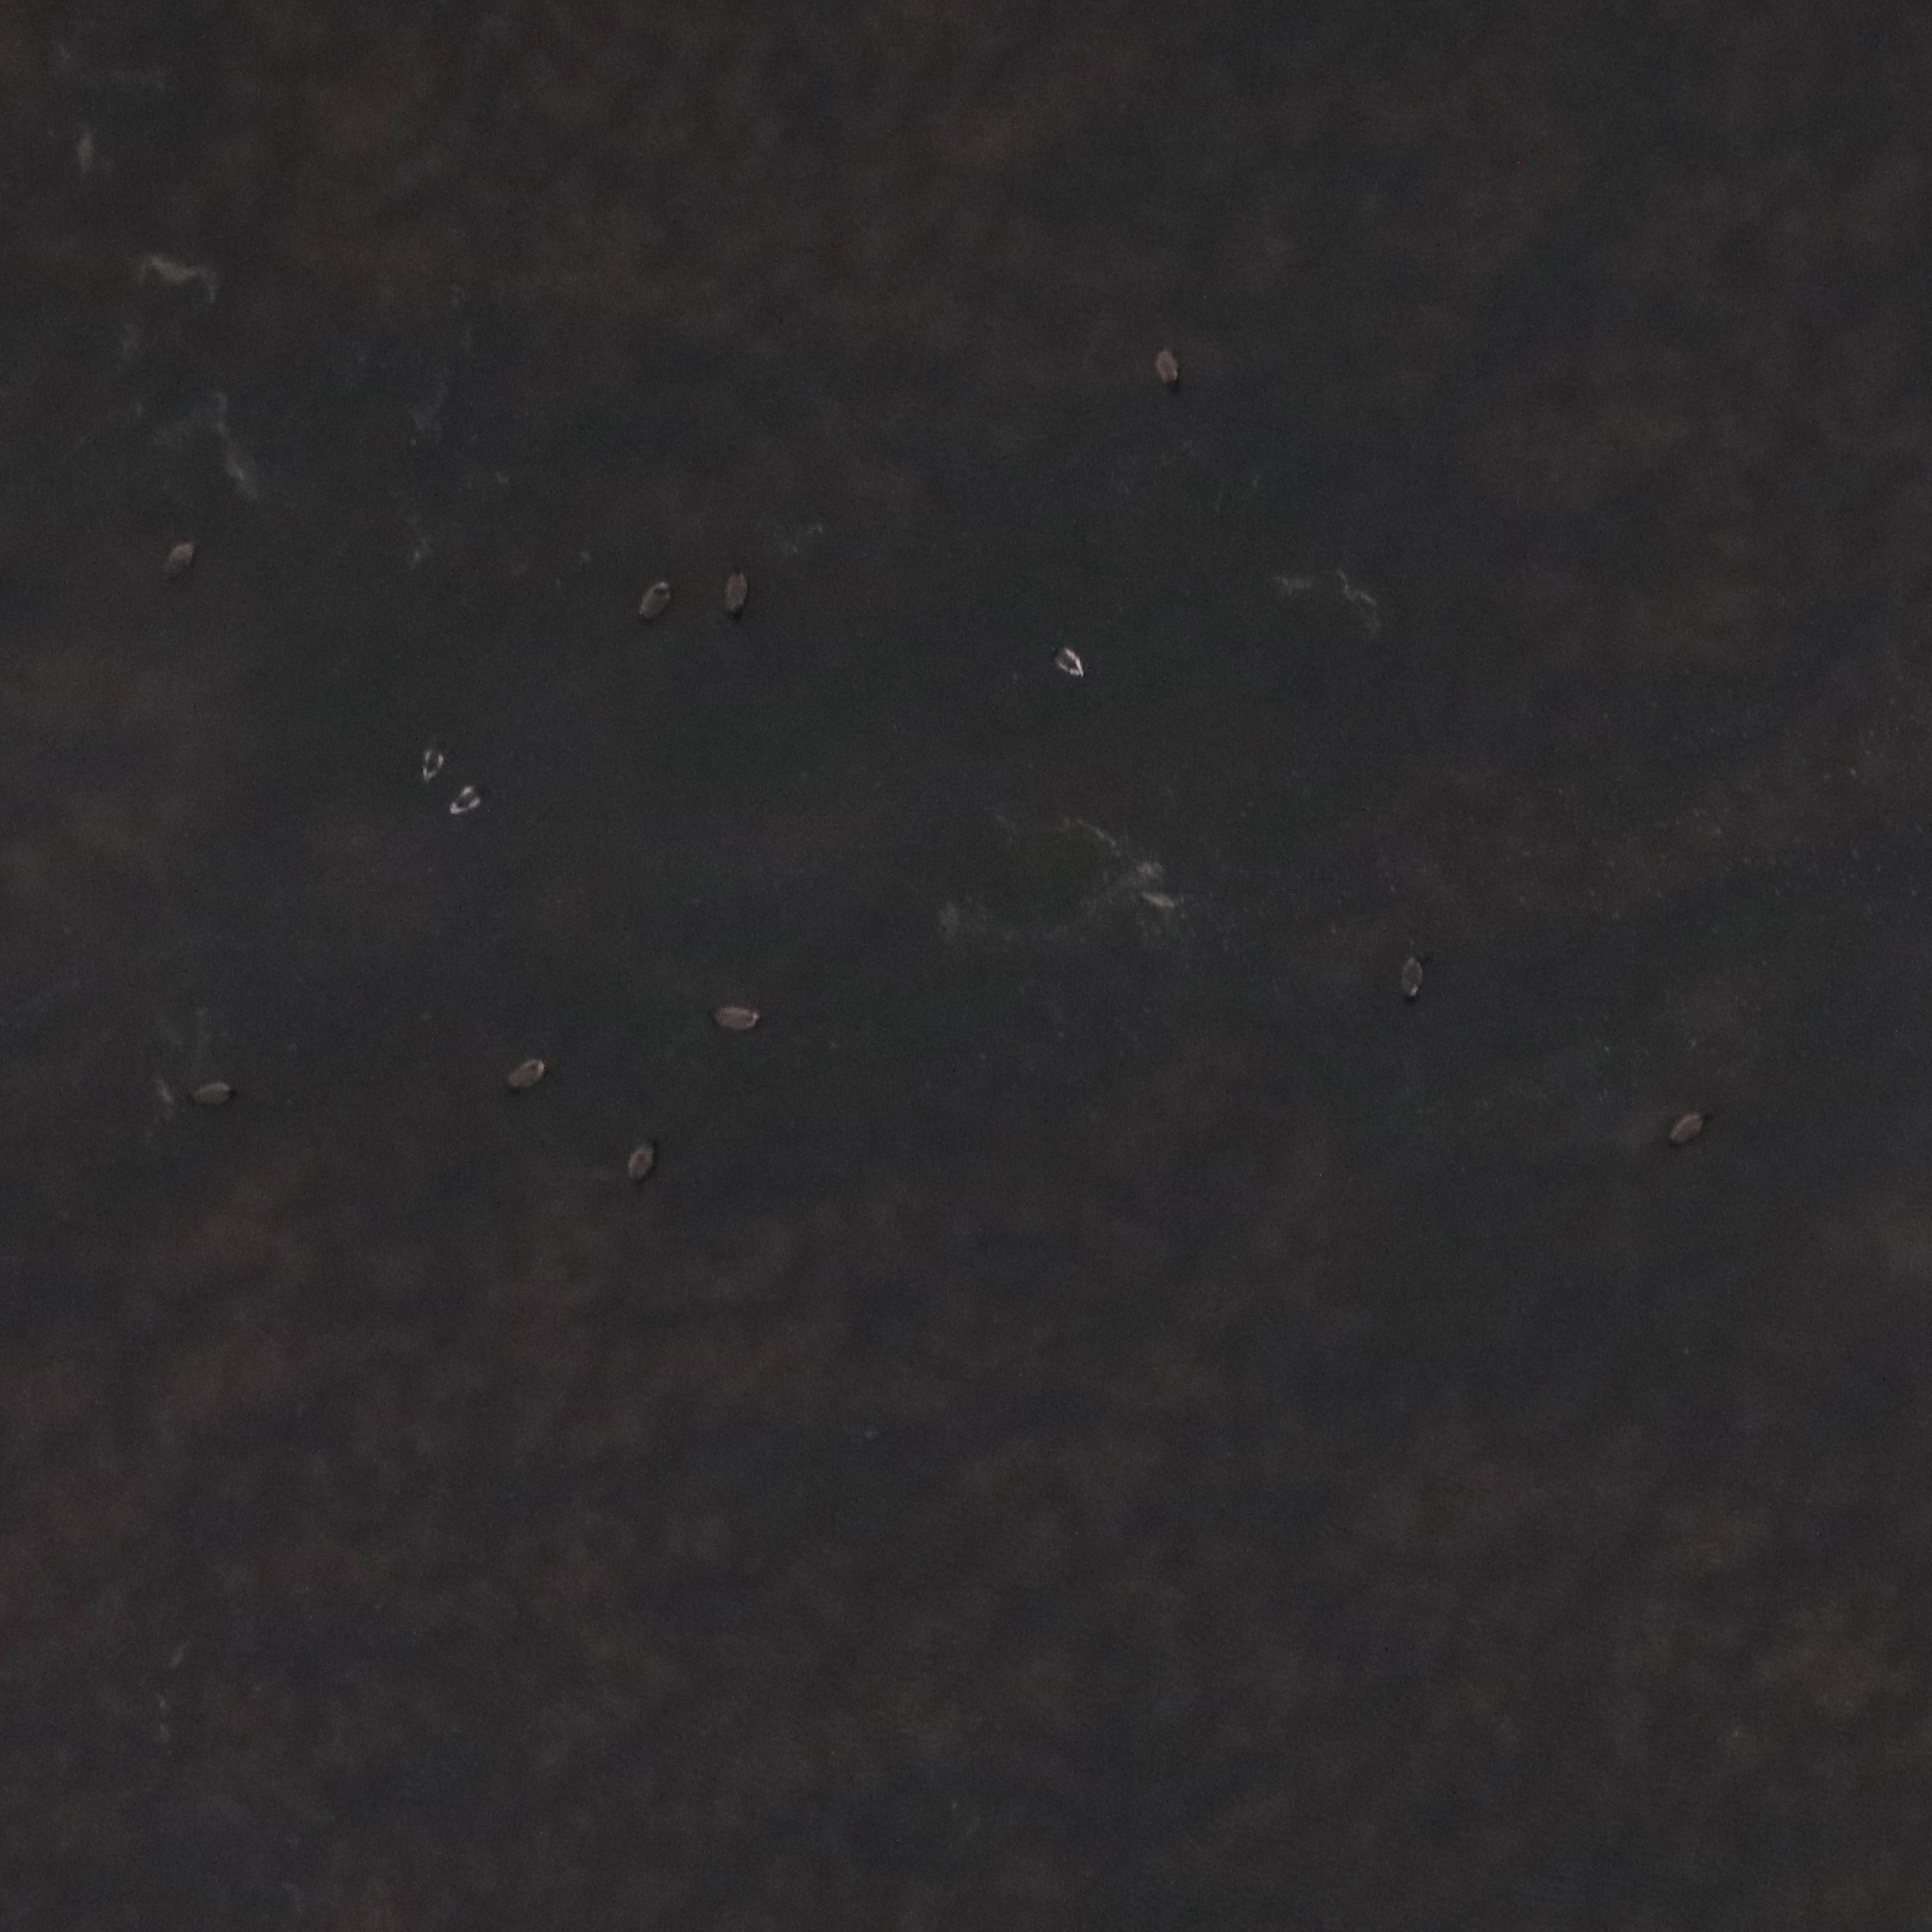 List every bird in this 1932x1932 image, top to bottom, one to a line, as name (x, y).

Canada goose (1165, 367)
Canada goose (181, 558)
Canada goose (733, 590)
Canada goose (653, 600)
brant (1067, 663)
brant (430, 760)
brant (468, 799)
Canada goose (1412, 978)
Canada goose (734, 1017)
Canada goose (525, 1074)
Canada goose (213, 1095)
Canada goose (1688, 1129)
Canada goose (640, 1162)